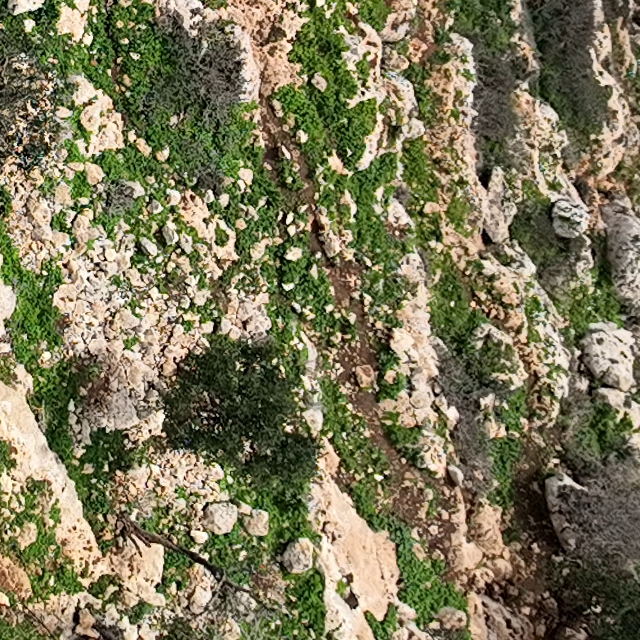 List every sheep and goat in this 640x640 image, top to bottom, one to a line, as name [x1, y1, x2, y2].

None